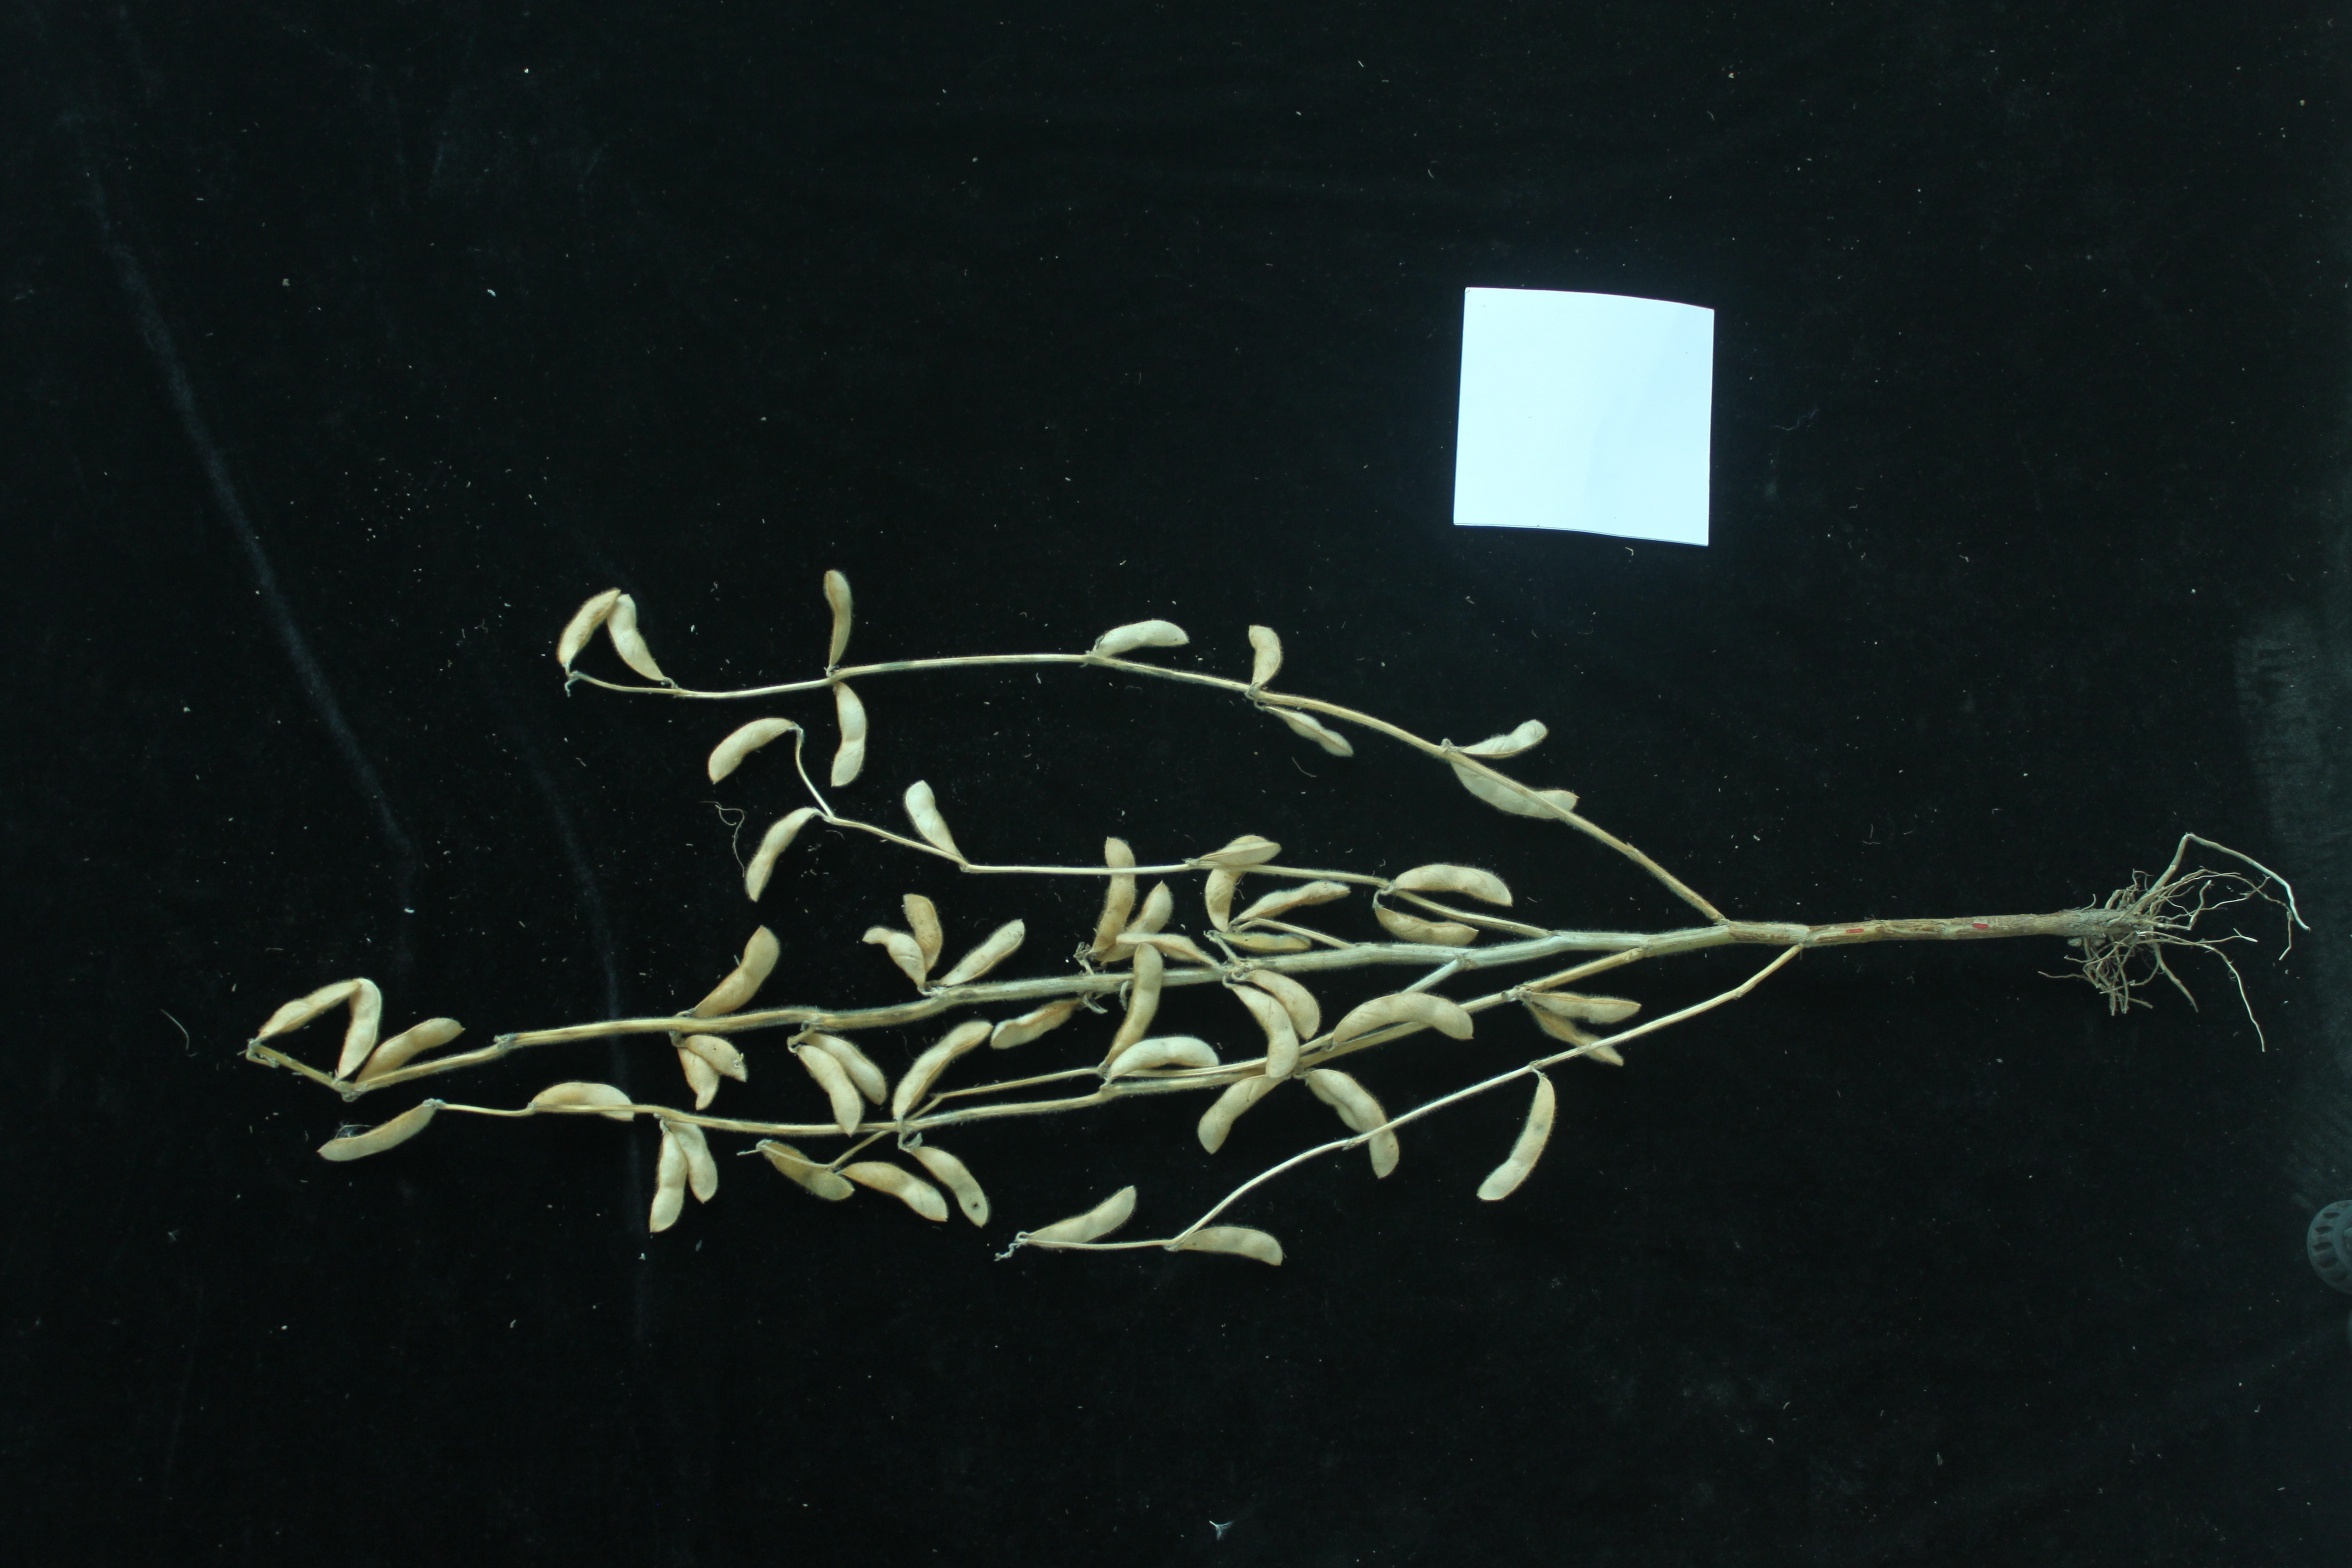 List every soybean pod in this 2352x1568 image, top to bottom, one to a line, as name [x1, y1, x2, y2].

soybean pod [823, 571, 851, 671]
soybean pod [557, 588, 621, 682]
soybean pod [605, 593, 667, 683]
soybean pod [1084, 619, 1191, 666]
soybean pod [1248, 625, 1283, 695]
soybean pod [830, 682, 868, 787]
soybean pod [1262, 706, 1355, 759]
soybean pod [708, 716, 799, 782]
soybean pod [1444, 720, 1548, 761]
soybean pod [1446, 755, 1580, 820]
soybean pod [905, 783, 957, 856]
soybean pod [745, 807, 824, 901]
soybean pod [1202, 834, 1266, 935]
soybean pod [1089, 839, 1133, 955]
soybean pod [1193, 843, 1281, 865]
soybean pod [1384, 866, 1511, 906]
soybean pod [1105, 880, 1174, 961]
soybean pod [1230, 883, 1350, 925]
soybean pod [901, 896, 943, 972]
soybean pod [1373, 898, 1478, 948]
soybean pod [927, 919, 1028, 988]
soybean pod [677, 924, 777, 1016]
soybean pod [865, 927, 928, 991]
soybean pod [1113, 933, 1218, 970]
soybean pod [1208, 933, 1310, 952]
soybean pod [1095, 944, 1163, 1068]
soybean pod [1234, 969, 1321, 1041]
soybean pod [335, 977, 381, 1080]
soybean pod [248, 982, 358, 1043]
soybean pod [1225, 983, 1301, 1080]
soybean pod [990, 991, 1092, 1050]
soybean pod [1523, 991, 1640, 1024]
soybean pod [1333, 993, 1476, 1046]
soybean pod [1527, 1001, 1622, 1069]
soybean pod [355, 1017, 464, 1082]
soybean pod [891, 1020, 992, 1124]
soybean pod [683, 1035, 745, 1083]
soybean pod [801, 1035, 886, 1103]
soybean pod [1101, 1037, 1219, 1090]
soybean pod [673, 1039, 716, 1109]
soybean pod [794, 1045, 861, 1137]
soybean pod [1199, 1061, 1303, 1153]
soybean pod [1305, 1069, 1390, 1139]
soybean pod [1480, 1074, 1553, 1204]
soybean pod [1303, 1082, 1398, 1179]
soybean pod [528, 1084, 637, 1122]
soybean pod [317, 1098, 441, 1163]
soybean pod [662, 1119, 716, 1204]
soybean pod [648, 1122, 686, 1233]
soybean pod [758, 1141, 856, 1201]
soybean pod [909, 1146, 989, 1228]
soybean pod [843, 1162, 948, 1224]
soybean pod [1019, 1188, 1137, 1250]
soybean pod [1171, 1226, 1281, 1269]